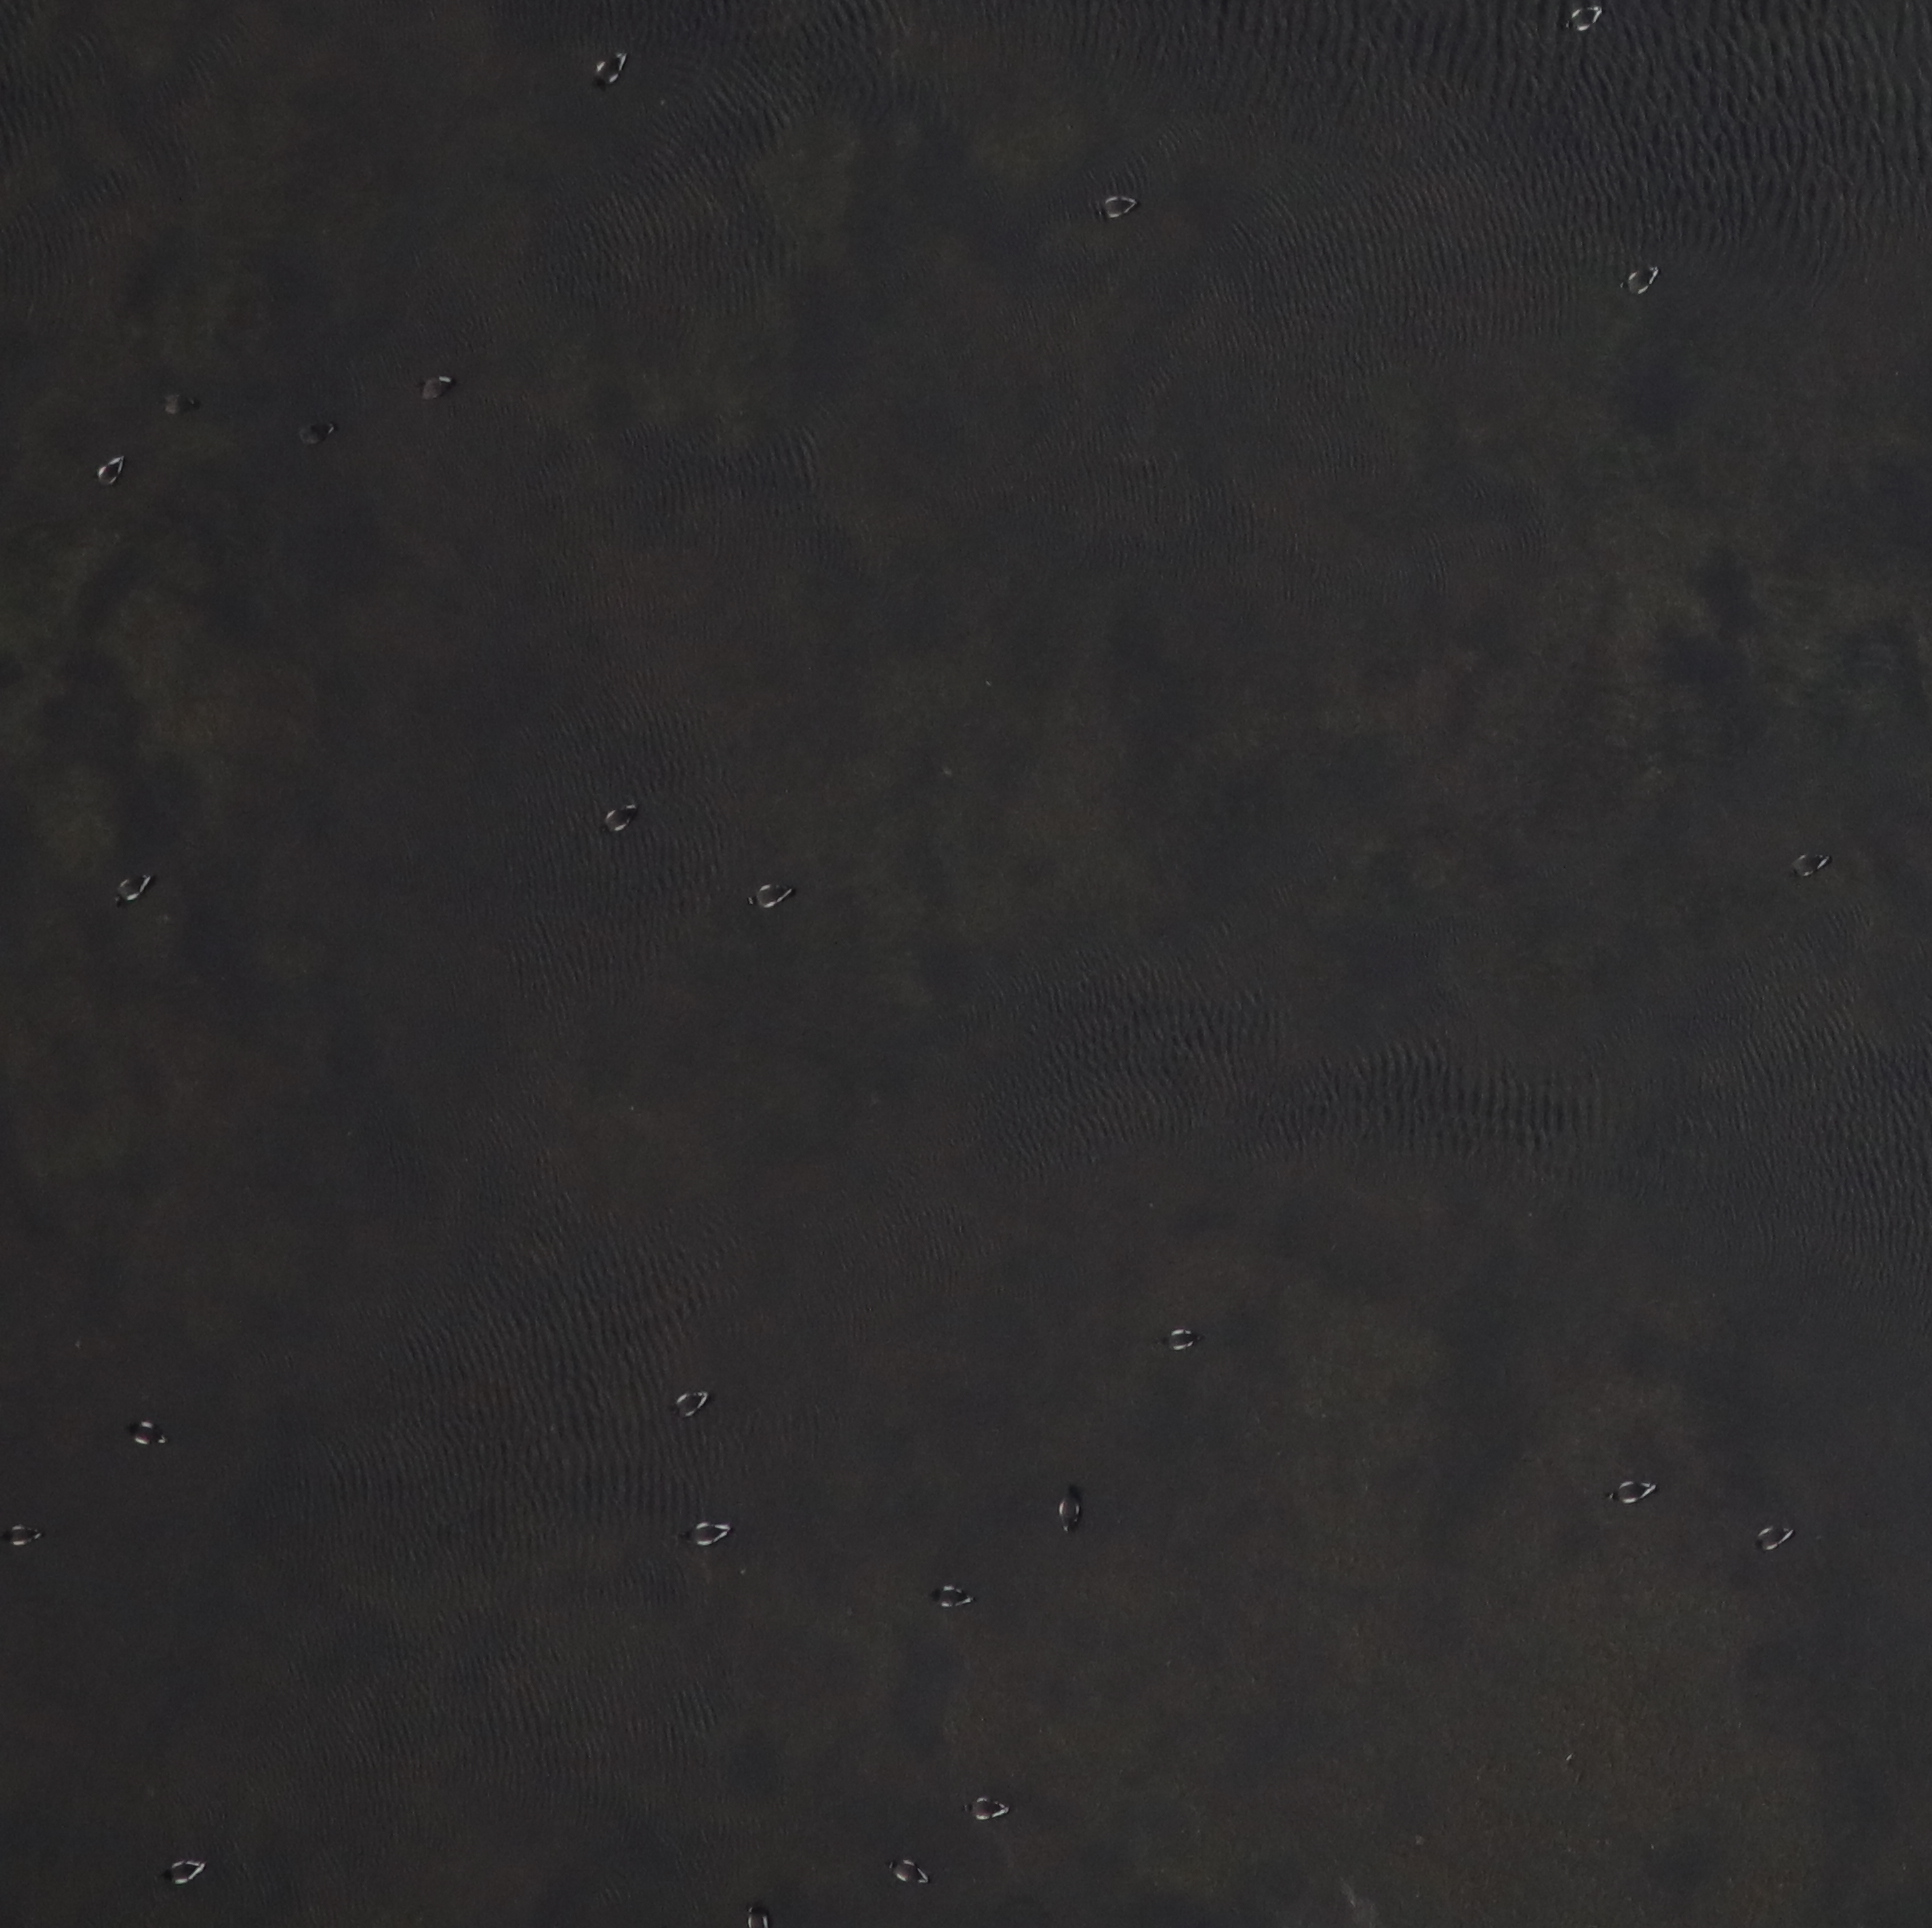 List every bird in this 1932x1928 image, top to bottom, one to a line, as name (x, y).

brant (1583, 18)
brant (610, 69)
brant (1117, 205)
brant (1640, 279)
brant (436, 389)
brant (176, 397)
brant (318, 430)
brant (111, 473)
brant (620, 818)
brant (1808, 866)
brant (135, 891)
brant (770, 896)
brant (1180, 1340)
brant (691, 1406)
brant (148, 1435)
brant (1633, 1491)
brant (1072, 1510)
brant (707, 1533)
brant (17, 1536)
brant (1774, 1539)
brant (953, 1597)
brant (985, 1808)
brant (182, 1870)
brant (908, 1870)
brant (755, 1919)